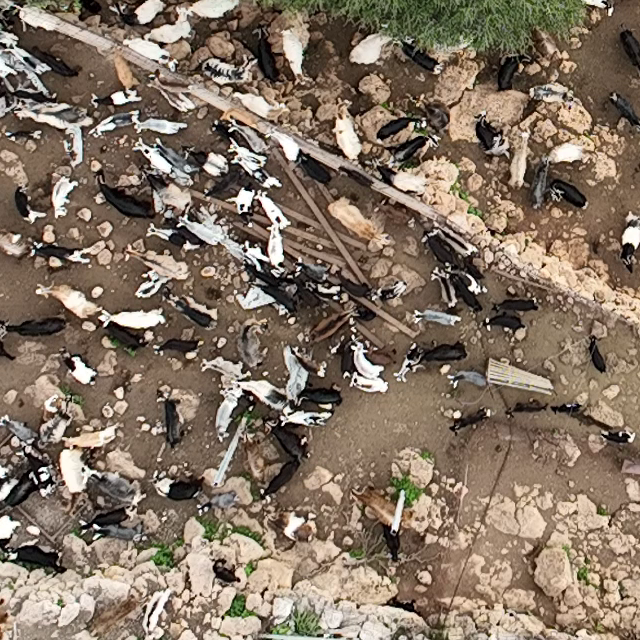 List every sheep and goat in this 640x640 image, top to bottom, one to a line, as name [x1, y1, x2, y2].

goat [110, 0, 167, 25]
goat [191, 0, 238, 18]
goat [577, 0, 615, 17]
goat [144, 7, 190, 42]
goat [252, 25, 281, 81]
goat [532, 28, 561, 62]
goat [619, 28, 639, 87]
goat [281, 29, 310, 86]
goat [347, 32, 394, 66]
goat [121, 39, 178, 73]
goat [6, 40, 48, 75]
goat [0, 41, 21, 79]
goat [396, 43, 442, 75]
goat [30, 44, 80, 77]
goat [112, 46, 140, 86]
goat [1, 48, 60, 98]
goat [496, 54, 534, 90]
goat [0, 55, 8, 96]
goat [201, 55, 257, 83]
goat [148, 74, 193, 92]
goat [148, 79, 195, 113]
goat [528, 83, 575, 110]
goat [91, 88, 138, 109]
goat [607, 92, 639, 135]
goat [234, 93, 288, 122]
goat [411, 95, 451, 130]
goat [334, 100, 362, 162]
goat [15, 102, 91, 131]
goat [87, 110, 139, 135]
goat [473, 110, 508, 156]
goat [376, 116, 427, 140]
goat [134, 119, 185, 132]
goat [226, 120, 266, 152]
goat [211, 121, 246, 145]
goat [64, 124, 81, 167]
goat [264, 128, 300, 161]
goat [507, 128, 530, 188]
goat [4, 131, 41, 141]
goat [393, 135, 437, 165]
goat [152, 138, 191, 170]
goat [131, 139, 171, 174]
goat [228, 142, 267, 164]
goat [179, 144, 228, 177]
goat [545, 144, 587, 162]
goat [231, 156, 282, 187]
goat [528, 157, 550, 206]
goat [373, 160, 424, 196]
goat [140, 164, 192, 207]
goat [203, 167, 238, 197]
goat [94, 169, 156, 218]
goat [53, 177, 77, 219]
goat [549, 179, 588, 210]
goat [13, 185, 46, 220]
goat [228, 188, 255, 228]
goat [256, 191, 291, 228]
goat [329, 194, 388, 247]
goat [175, 215, 224, 244]
goat [619, 219, 639, 274]
goat [434, 220, 475, 256]
goat [266, 222, 287, 265]
goat [0, 223, 26, 254]
goat [144, 223, 187, 246]
goat [421, 227, 465, 269]
goat [29, 242, 91, 265]
goat [124, 244, 189, 279]
goat [243, 244, 281, 276]
goat [461, 254, 485, 277]
goat [295, 257, 326, 281]
goat [240, 260, 287, 284]
goat [427, 267, 457, 306]
goat [133, 270, 171, 297]
goat [334, 270, 369, 296]
goat [288, 272, 321, 305]
goat [458, 272, 482, 294]
goat [450, 275, 481, 312]
goat [255, 282, 294, 312]
goat [306, 282, 349, 303]
goat [373, 282, 406, 303]
goat [34, 284, 102, 319]
goat [162, 287, 218, 330]
goat [490, 299, 536, 309]
goat [306, 306, 358, 341]
goat [412, 306, 462, 327]
goat [97, 310, 167, 328]
goat [481, 314, 525, 332]
goat [240, 318, 269, 366]
goat [0, 319, 67, 337]
goat [0, 321, 15, 356]
goat [107, 323, 144, 349]
goat [587, 336, 607, 373]
goat [340, 339, 360, 374]
goat [153, 340, 202, 356]
goat [406, 342, 463, 374]
goat [364, 343, 391, 364]
goat [391, 344, 421, 384]
goat [351, 345, 383, 376]
goat [282, 346, 309, 400]
goat [291, 346, 324, 378]
goat [60, 348, 97, 385]
goat [201, 357, 251, 380]
goat [446, 371, 487, 385]
goat [345, 373, 388, 394]
goat [233, 380, 288, 409]
goat [295, 386, 343, 402]
goat [154, 390, 185, 444]
goat [215, 390, 240, 442]
goat [37, 392, 72, 445]
goat [290, 399, 336, 413]
goat [503, 399, 548, 415]
goat [549, 403, 581, 412]
goat [448, 407, 491, 432]
goat [278, 412, 332, 428]
goat [0, 417, 38, 442]
goat [264, 418, 310, 459]
goat [63, 422, 119, 450]
goat [600, 430, 637, 444]
goat [21, 441, 59, 497]
goat [0, 444, 20, 501]
goat [60, 450, 88, 492]
goat [260, 460, 299, 498]
goat [80, 466, 141, 506]
goat [149, 470, 205, 501]
goat [0, 471, 38, 519]
goat [352, 484, 414, 529]
goat [196, 492, 238, 512]
goat [76, 506, 135, 537]
goat [0, 516, 22, 561]
goat [93, 524, 141, 542]
goat [381, 524, 399, 560]
goat [4, 547, 66, 574]
goat [212, 556, 242, 584]
goat [0, 576, 9, 634]
goat [144, 589, 172, 634]
goat [88, 598, 146, 634]